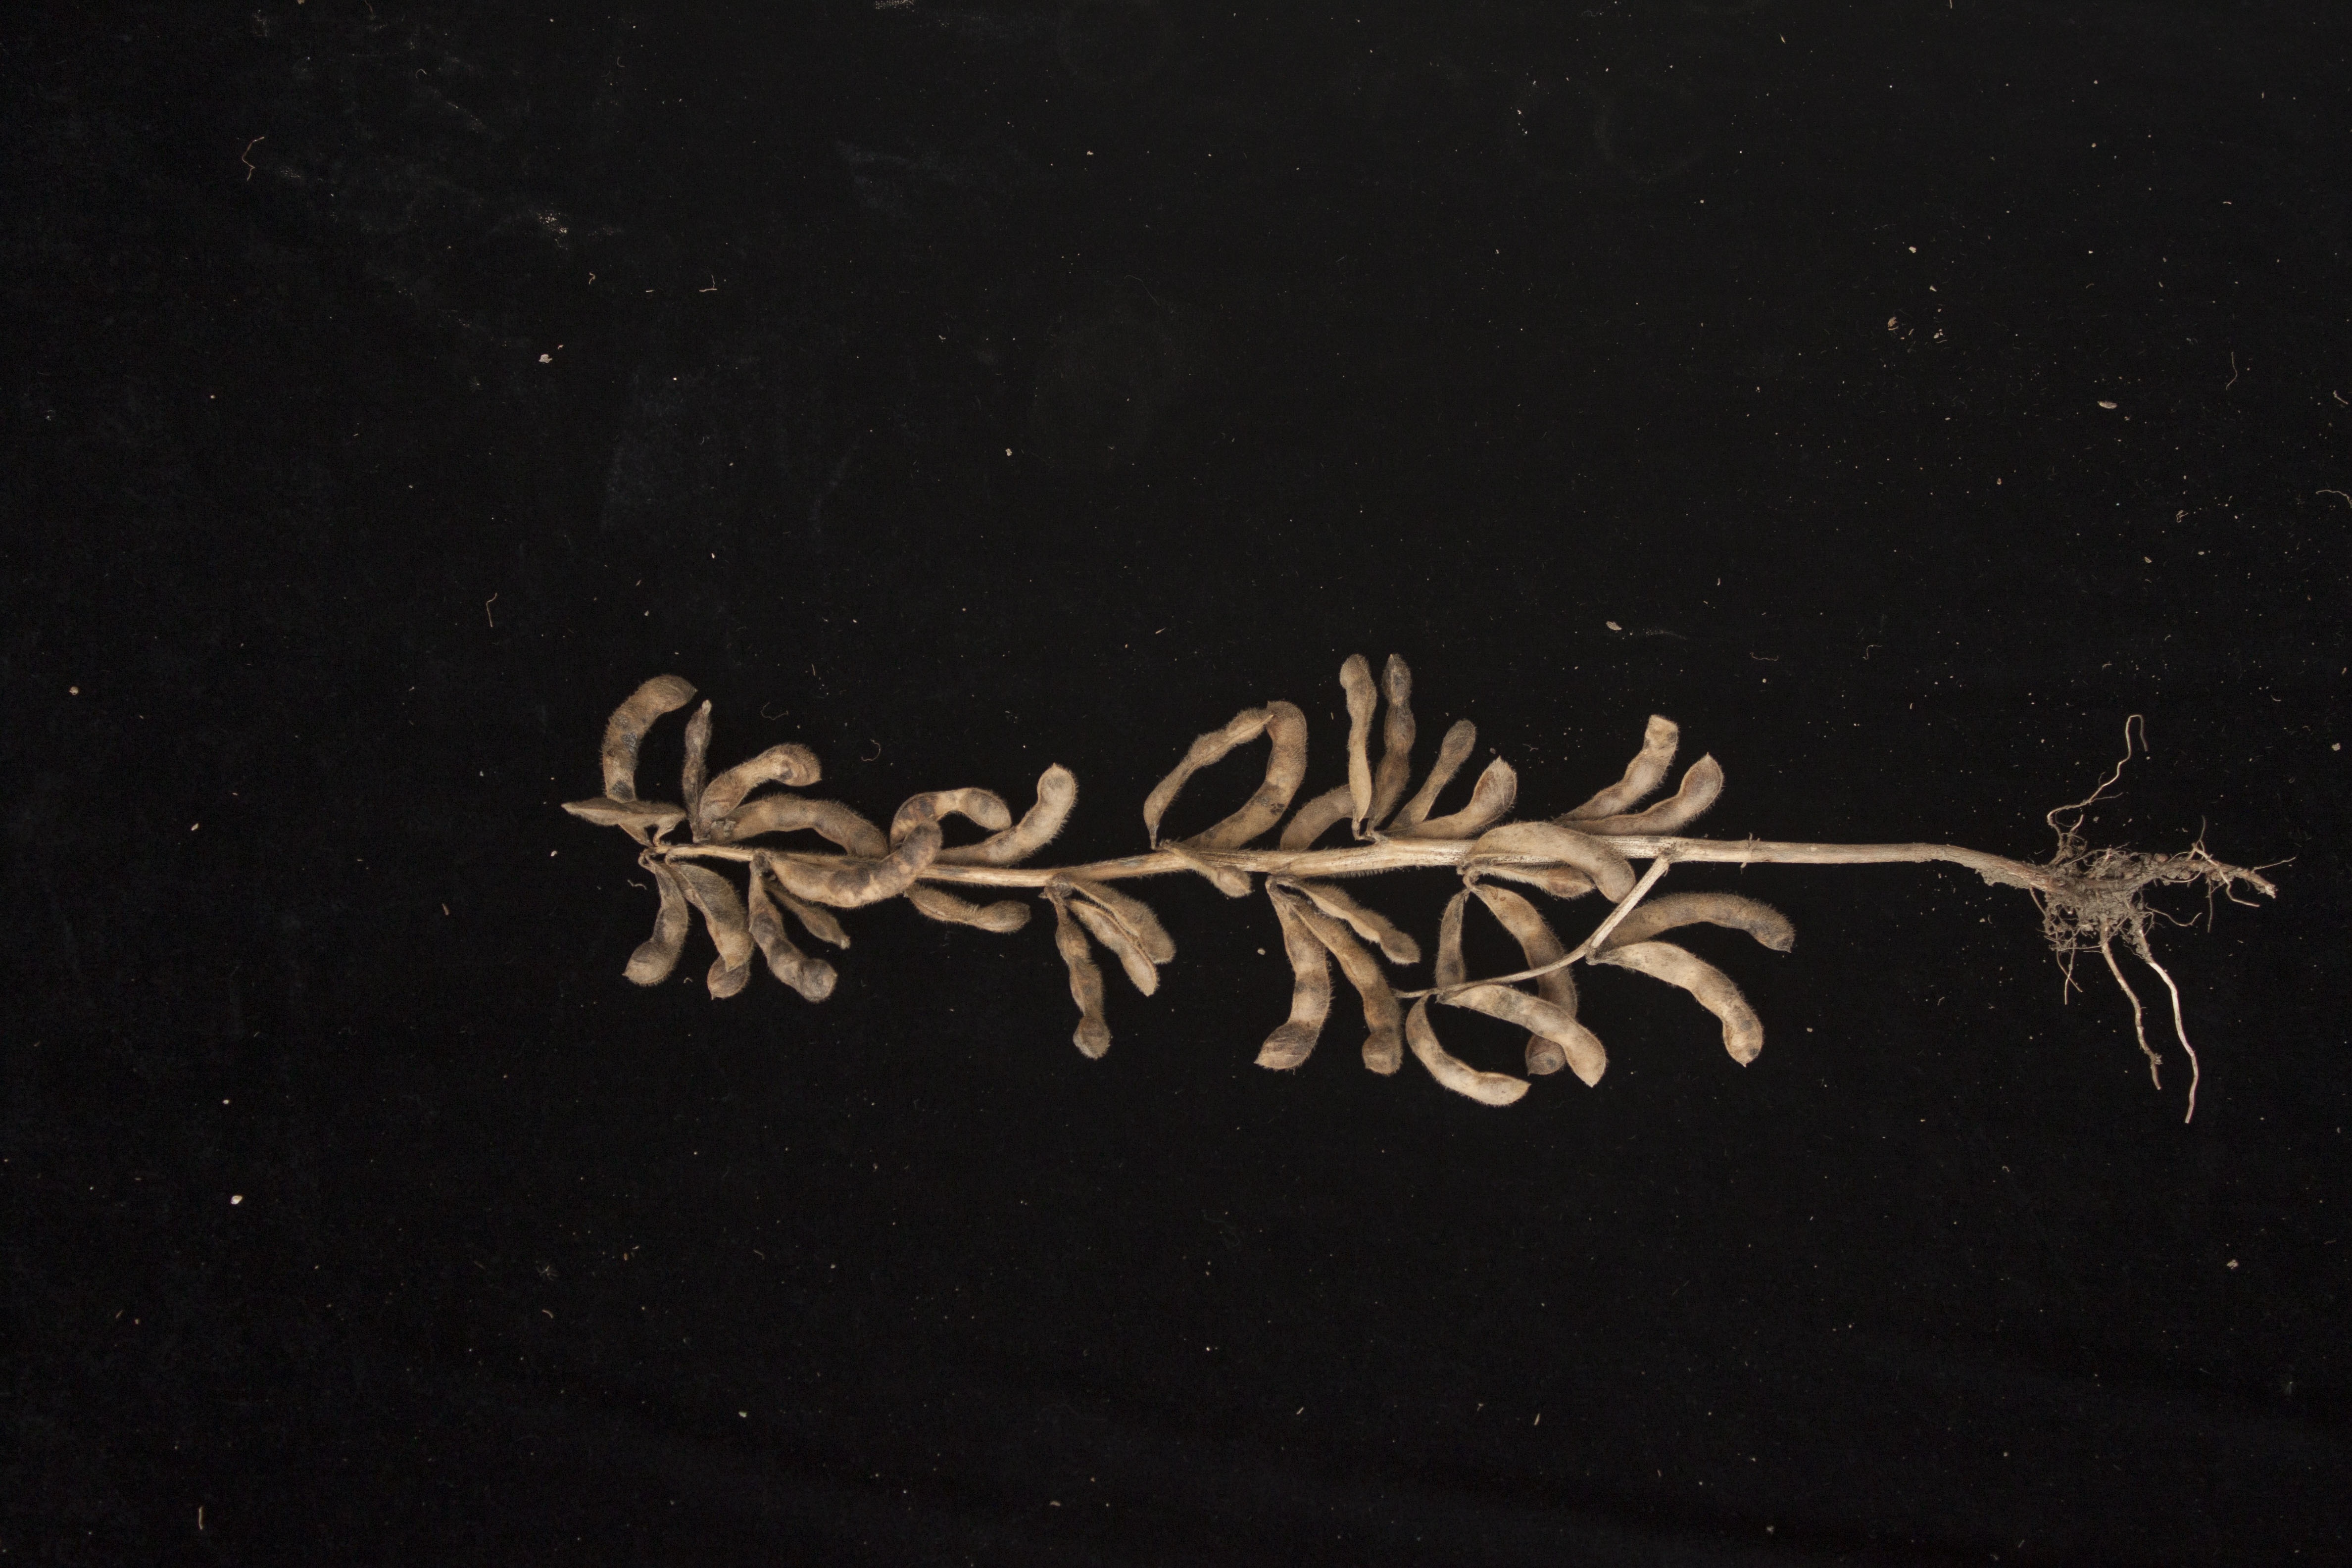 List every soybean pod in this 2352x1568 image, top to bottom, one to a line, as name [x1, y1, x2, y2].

soybean pod [1339, 654, 1376, 840]
soybean pod [1370, 656, 1416, 834]
soybean pod [602, 675, 698, 846]
soybean pod [1176, 700, 1308, 855]
soybean pod [682, 702, 713, 843]
soybean pod [1143, 711, 1269, 842]
soybean pod [1556, 717, 1679, 821]
soybean pod [1387, 721, 1477, 831]
soybean pod [698, 745, 822, 841]
soybean pod [1561, 752, 1724, 835]
soybean pod [1387, 755, 1518, 840]
soybean pod [931, 768, 1077, 869]
soybean pod [1278, 784, 1351, 850]
soybean pod [890, 788, 1012, 851]
soybean pod [717, 795, 889, 862]
soybean pod [566, 798, 683, 842]
soybean pod [1459, 821, 1634, 906]
soybean pod [773, 825, 941, 908]
soybean pod [749, 860, 835, 1004]
soybean pod [625, 862, 686, 985]
soybean pod [666, 863, 754, 1000]
soybean pod [1466, 863, 1594, 899]
soybean pod [766, 877, 850, 949]
soybean pod [1068, 877, 1173, 965]
soybean pod [1295, 882, 1419, 965]
soybean pod [1256, 883, 1332, 1070]
soybean pod [1466, 885, 1578, 1077]
soybean pod [1435, 887, 1470, 988]
soybean pod [908, 889, 1030, 933]
soybean pod [1274, 889, 1400, 1077]
soybean pod [1599, 893, 1795, 953]
soybean pod [1052, 900, 1111, 1059]
soybean pod [1069, 903, 1156, 998]
soybean pod [1591, 943, 1763, 1069]
soybean pod [1441, 987, 1604, 1091]
soybean pod [1406, 996, 1527, 1107]